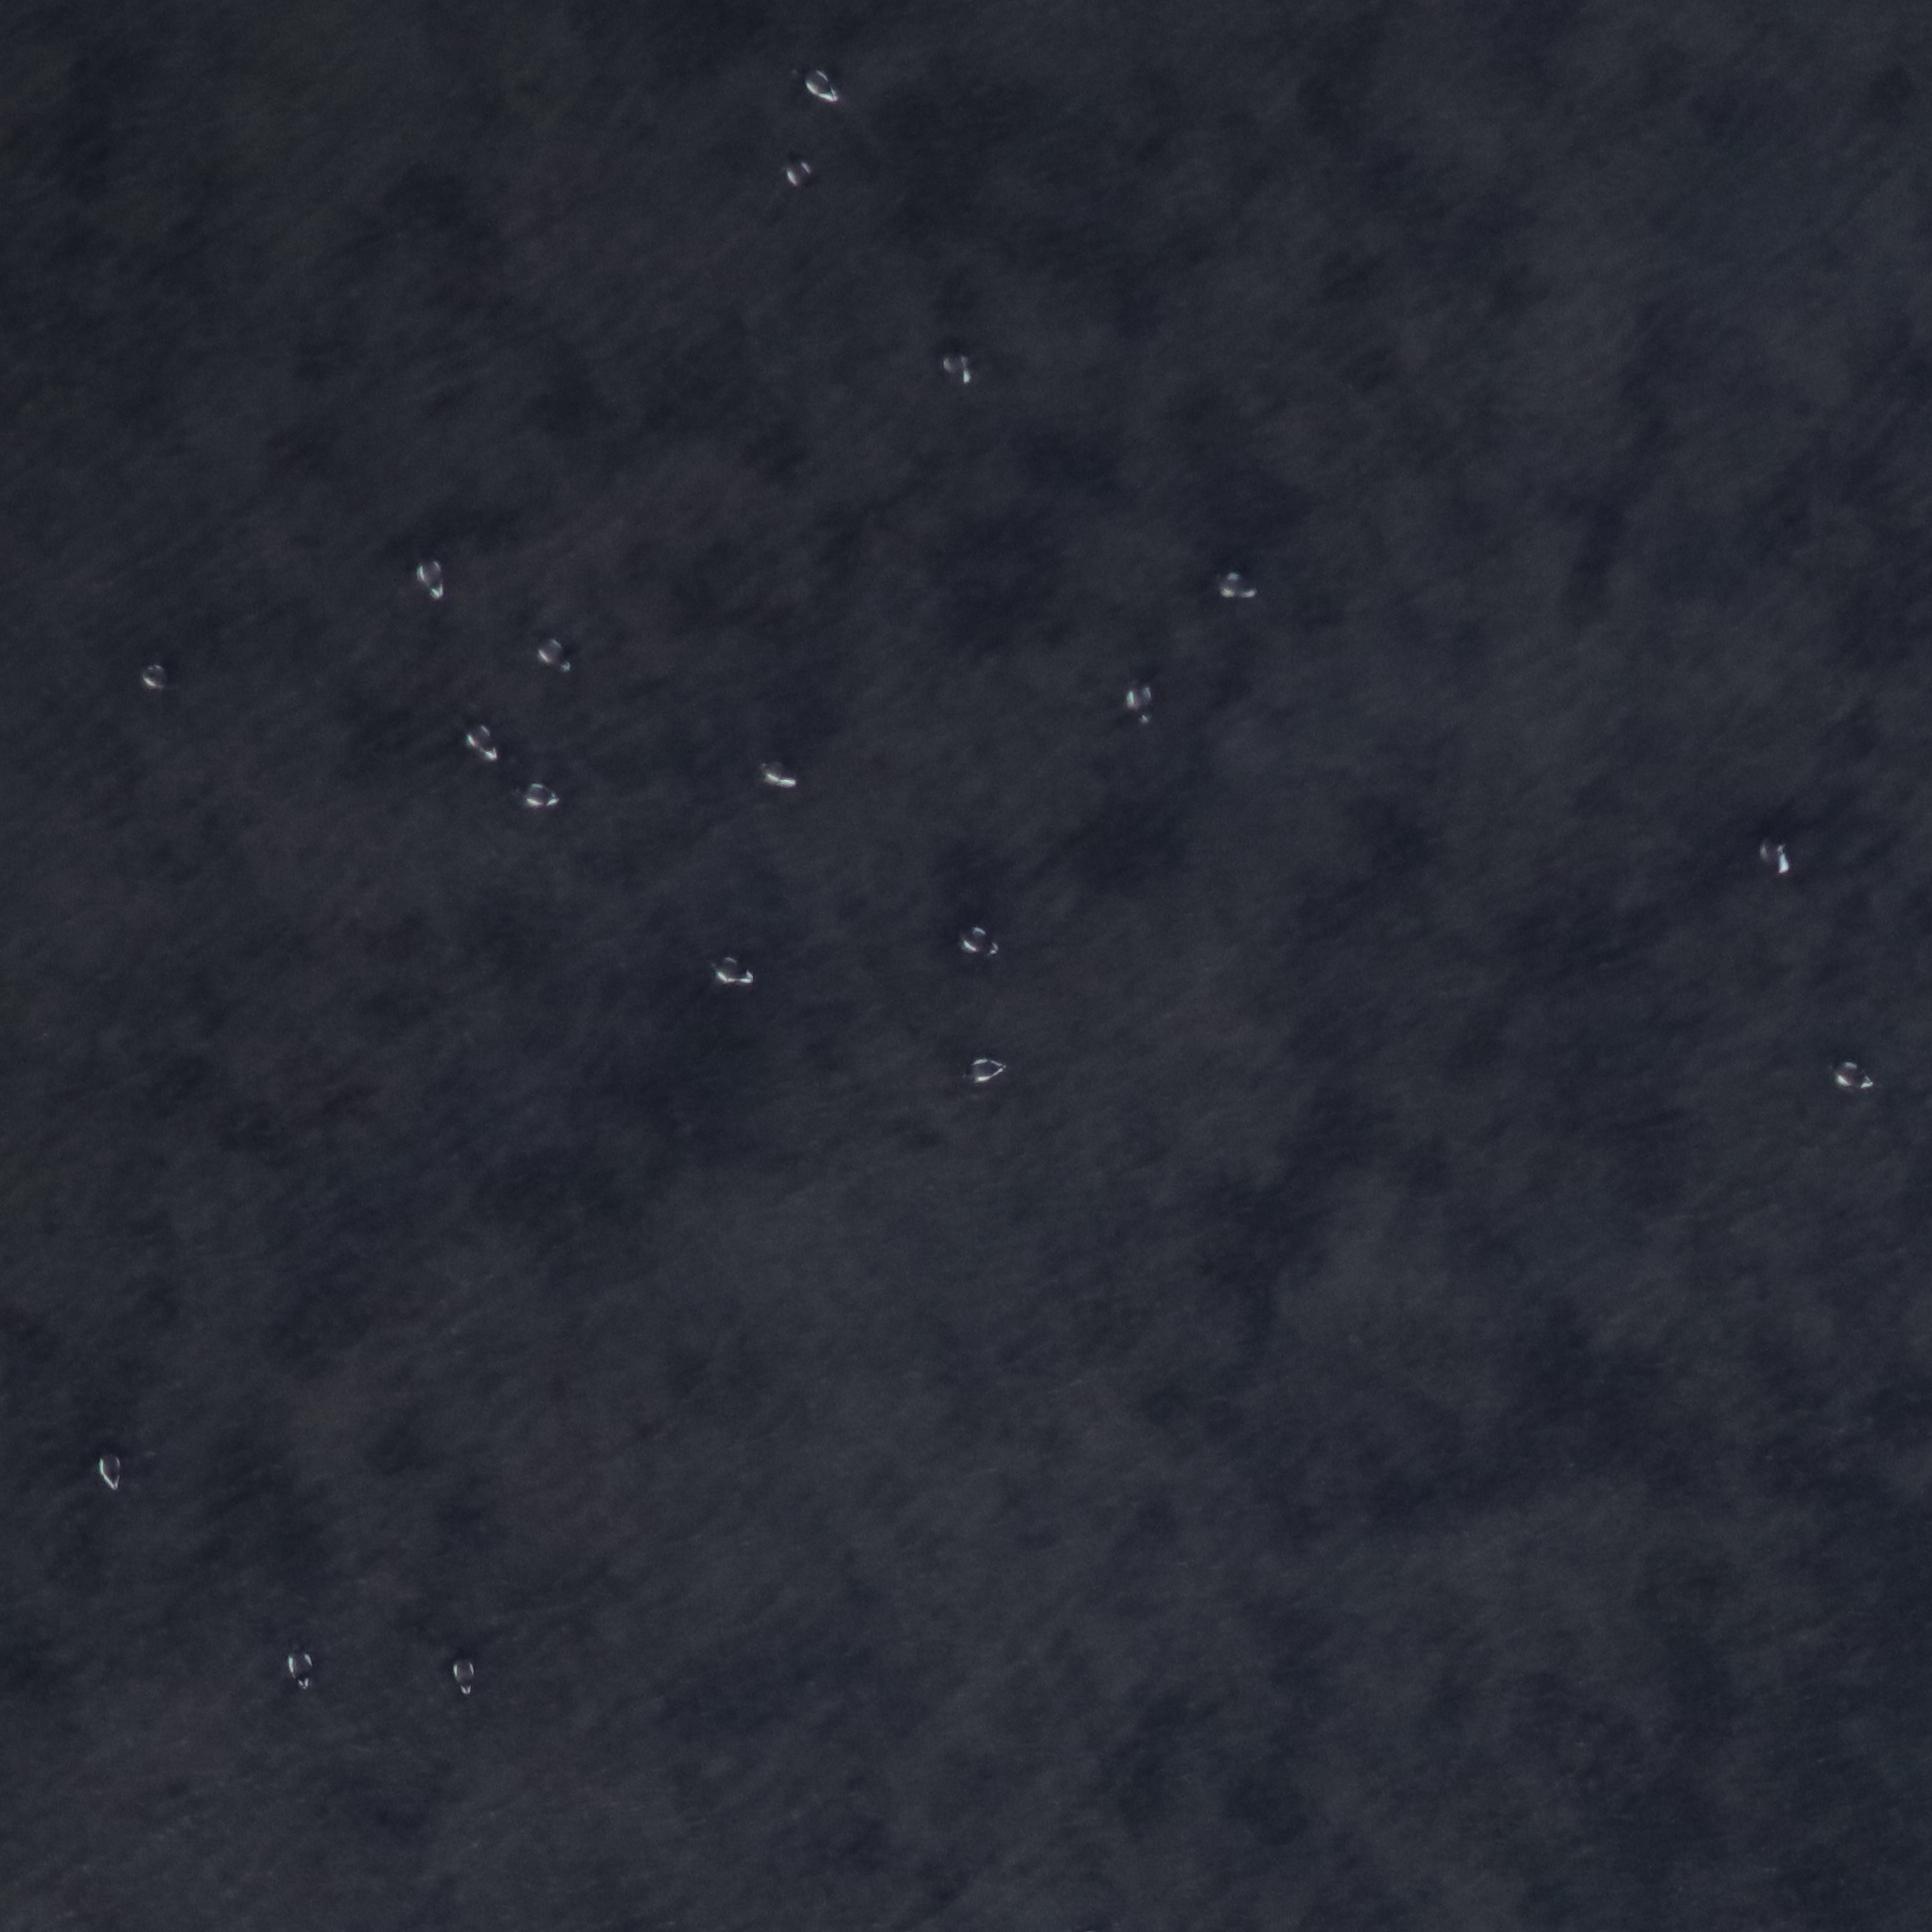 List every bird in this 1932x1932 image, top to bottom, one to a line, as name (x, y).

brant (820, 84)
brant (798, 175)
brant (956, 366)
brant (433, 576)
brant (1232, 586)
brant (553, 653)
brant (157, 677)
brant (1138, 701)
brant (480, 740)
brant (777, 773)
brant (538, 795)
brant (1775, 858)
brant (979, 942)
brant (731, 970)
brant (985, 1071)
brant (1851, 1075)
brant (111, 1469)
brant (299, 1664)
brant (463, 1674)